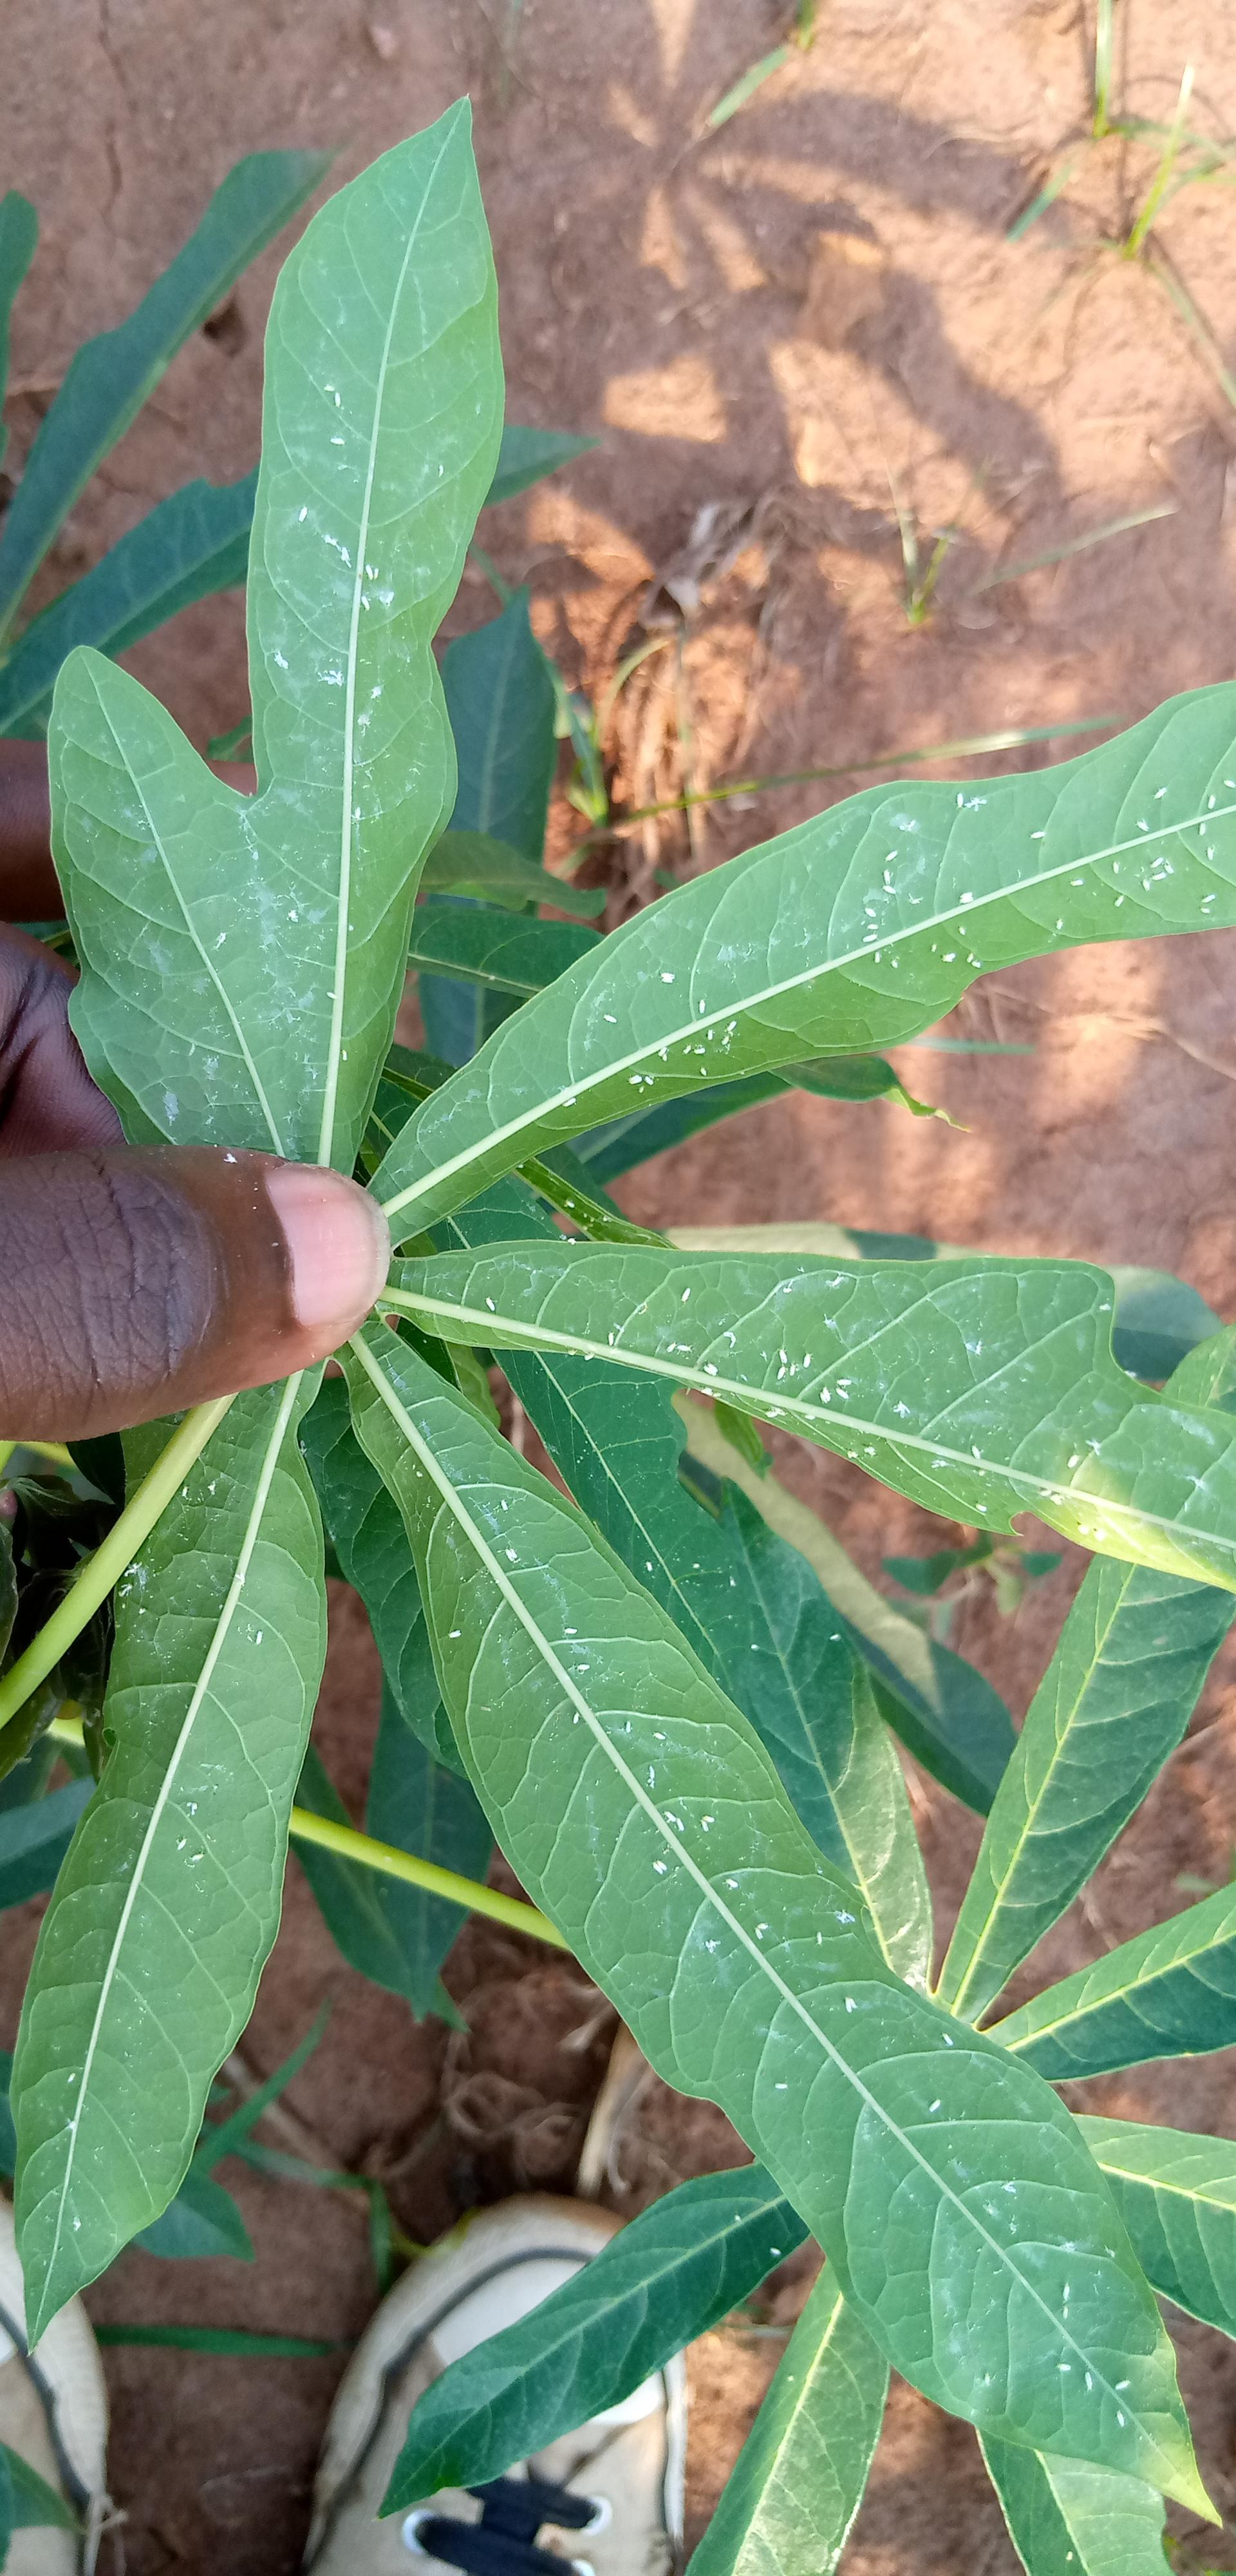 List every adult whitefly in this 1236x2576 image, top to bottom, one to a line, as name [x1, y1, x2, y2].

whitefly [321, 383, 334, 394]
whitefly [332, 389, 346, 409]
whitefly [327, 434, 348, 450]
whitefly [436, 462, 447, 479]
whitefly [294, 503, 310, 527]
whitefly [317, 531, 341, 548]
whitefly [339, 545, 353, 571]
whitefly [365, 560, 380, 583]
whitefly [358, 594, 373, 612]
whitefly [270, 648, 291, 670]
whitefly [317, 660, 345, 688]
whitefly [369, 681, 384, 701]
whitefly [353, 710, 371, 728]
whitefly [1220, 777, 1236, 788]
whitefly [1151, 785, 1170, 800]
whitefly [955, 791, 963, 810]
whitefly [1206, 792, 1216, 811]
whitefly [964, 794, 988, 812]
whitefly [350, 805, 366, 825]
whitefly [898, 818, 919, 835]
whitefly [1135, 818, 1150, 832]
whitefly [1198, 820, 1206, 837]
whitefly [1027, 829, 1047, 842]
whitefly [1206, 841, 1216, 862]
whitefly [883, 848, 899, 862]
whitefly [1148, 854, 1165, 869]
whitefly [1111, 859, 1120, 875]
whitefly [1163, 859, 1175, 875]
whitefly [883, 867, 892, 885]
whitefly [1150, 871, 1167, 882]
whitefly [1141, 876, 1150, 893]
whitefly [1069, 878, 1084, 888]
whitefly [883, 885, 897, 896]
whitefly [958, 890, 976, 904]
whitefly [906, 891, 924, 905]
whitefly [1201, 891, 1215, 903]
whitefly [1113, 893, 1128, 907]
whitefly [863, 905, 877, 920]
whitefly [1199, 905, 1212, 916]
whitefly [286, 909, 299, 923]
whitefly [1055, 916, 1065, 931]
whitefly [865, 923, 881, 931]
whitefly [957, 925, 968, 936]
whitefly [212, 931, 228, 951]
whitefly [861, 933, 879, 943]
whitefly [930, 941, 939, 954]
whitefly [964, 949, 973, 962]
whitefly [874, 950, 881, 965]
whitefly [940, 951, 957, 964]
whitefly [890, 958, 899, 971]
whitefly [970, 960, 982, 970]
whitefly [660, 971, 677, 983]
whitefly [325, 991, 341, 1000]
whitefly [697, 998, 707, 1014]
whitefly [602, 1014, 619, 1024]
whitefly [725, 1019, 737, 1032]
whitefly [706, 1028, 715, 1041]
whitefly [720, 1034, 731, 1047]
whitefly [682, 1043, 691, 1056]
whitefly [657, 1046, 668, 1057]
whitefly [693, 1046, 707, 1056]
whitefly [340, 1048, 349, 1063]
whitefly [662, 1054, 669, 1063]
whitefly [698, 1066, 708, 1077]
whitefly [627, 1072, 642, 1085]
whitefly [644, 1074, 654, 1086]
whitefly [637, 1084, 646, 1094]
whitefly [561, 1097, 577, 1107]
whitefly [562, 1197, 577, 1209]
whitefly [567, 1236, 576, 1245]
whitefly [830, 1273, 848, 1288]
whitefly [680, 1284, 691, 1303]
whitefly [781, 1285, 793, 1296]
whitefly [485, 1296, 498, 1312]
whitefly [722, 1329, 736, 1351]
whitefly [606, 1331, 615, 1347]
whitefly [665, 1340, 676, 1354]
whitefly [677, 1341, 693, 1354]
whitefly [566, 1347, 577, 1356]
whitefly [777, 1347, 789, 1365]
whitefly [583, 1350, 595, 1362]
whitefly [801, 1351, 815, 1368]
whitefly [702, 1361, 720, 1377]
whitefly [789, 1361, 796, 1378]
whitefly [776, 1365, 786, 1381]
whitefly [835, 1378, 853, 1387]
whitefly [818, 1385, 832, 1405]
whitefly [835, 1386, 850, 1400]
whitefly [892, 1400, 910, 1419]
whitefly [1083, 1435, 1105, 1455]
whitefly [969, 1443, 984, 1460]
whitefly [862, 1444, 881, 1458]
whitefly [845, 1448, 859, 1459]
whitefly [1066, 1452, 1082, 1469]
whitefly [929, 1457, 950, 1469]
whitefly [414, 1468, 425, 1479]
whitefly [977, 1468, 986, 1477]
whitefly [1190, 1475, 1206, 1490]
whitefly [205, 1479, 218, 1493]
whitefly [181, 1484, 189, 1499]
whitefly [1038, 1487, 1053, 1497]
whitefly [1049, 1493, 1063, 1507]
whitefly [500, 1497, 512, 1514]
whitefly [973, 1502, 989, 1513]
whitefly [1076, 1522, 1090, 1536]
whitefly [1093, 1527, 1108, 1542]
whitefly [505, 1546, 520, 1564]
whitefly [644, 1558, 653, 1572]
whitefly [122, 1560, 144, 1578]
whitefly [690, 1560, 704, 1571]
whitefly [727, 1575, 738, 1587]
whitefly [117, 1582, 133, 1598]
whitefly [563, 1626, 579, 1636]
whitefly [254, 1628, 265, 1647]
whitefly [447, 1629, 465, 1639]
whitefly [827, 1630, 841, 1644]
whitefly [749, 1642, 760, 1654]
whitefly [577, 1662, 593, 1672]
whitefly [571, 1710, 581, 1725]
whitefly [624, 1719, 632, 1735]
whitefly [653, 1731, 666, 1740]
whitefly [648, 1764, 657, 1790]
whitefly [185, 1799, 201, 1817]
whitefly [663, 1810, 676, 1823]
whitefly [700, 1815, 716, 1823]
whitefly [676, 1816, 686, 1832]
whitefly [700, 1819, 709, 1833]
whitefly [175, 1834, 188, 1853]
whitefly [190, 1850, 207, 1863]
whitefly [650, 1857, 669, 1875]
whitefly [723, 1877, 740, 1890]
whitefly [831, 1907, 858, 1926]
whitefly [753, 1921, 771, 1929]
whitefly [754, 1926, 764, 1940]
whitefly [814, 1929, 826, 1947]
whitefly [704, 1938, 724, 1955]
whitefly [843, 1994, 857, 2013]
whitefly [941, 2031, 955, 2047]
whitefly [66, 2072, 78, 2085]
whitefly [773, 2081, 790, 2092]
whitefly [927, 2098, 943, 2114]
whitefly [1000, 2176, 1018, 2195]
whitefly [982, 2200, 995, 2219]
whitefly [733, 2211, 744, 2222]
whitefly [70, 2217, 82, 2233]
whitefly [1056, 2239, 1078, 2255]
whitefly [769, 2244, 783, 2259]
whitefly [1061, 2281, 1073, 2300]
whitefly [1061, 2304, 1072, 2321]
whitefly [1053, 2362, 1072, 2372]
whitefly [1083, 2369, 1095, 2395]
whitefly [982, 2371, 995, 2387]
whitefly [784, 2372, 799, 2385]
whitefly [1114, 2377, 1131, 2392]
whitefly [1113, 2407, 1129, 2430]
whitefly [1065, 2550, 1076, 2562]